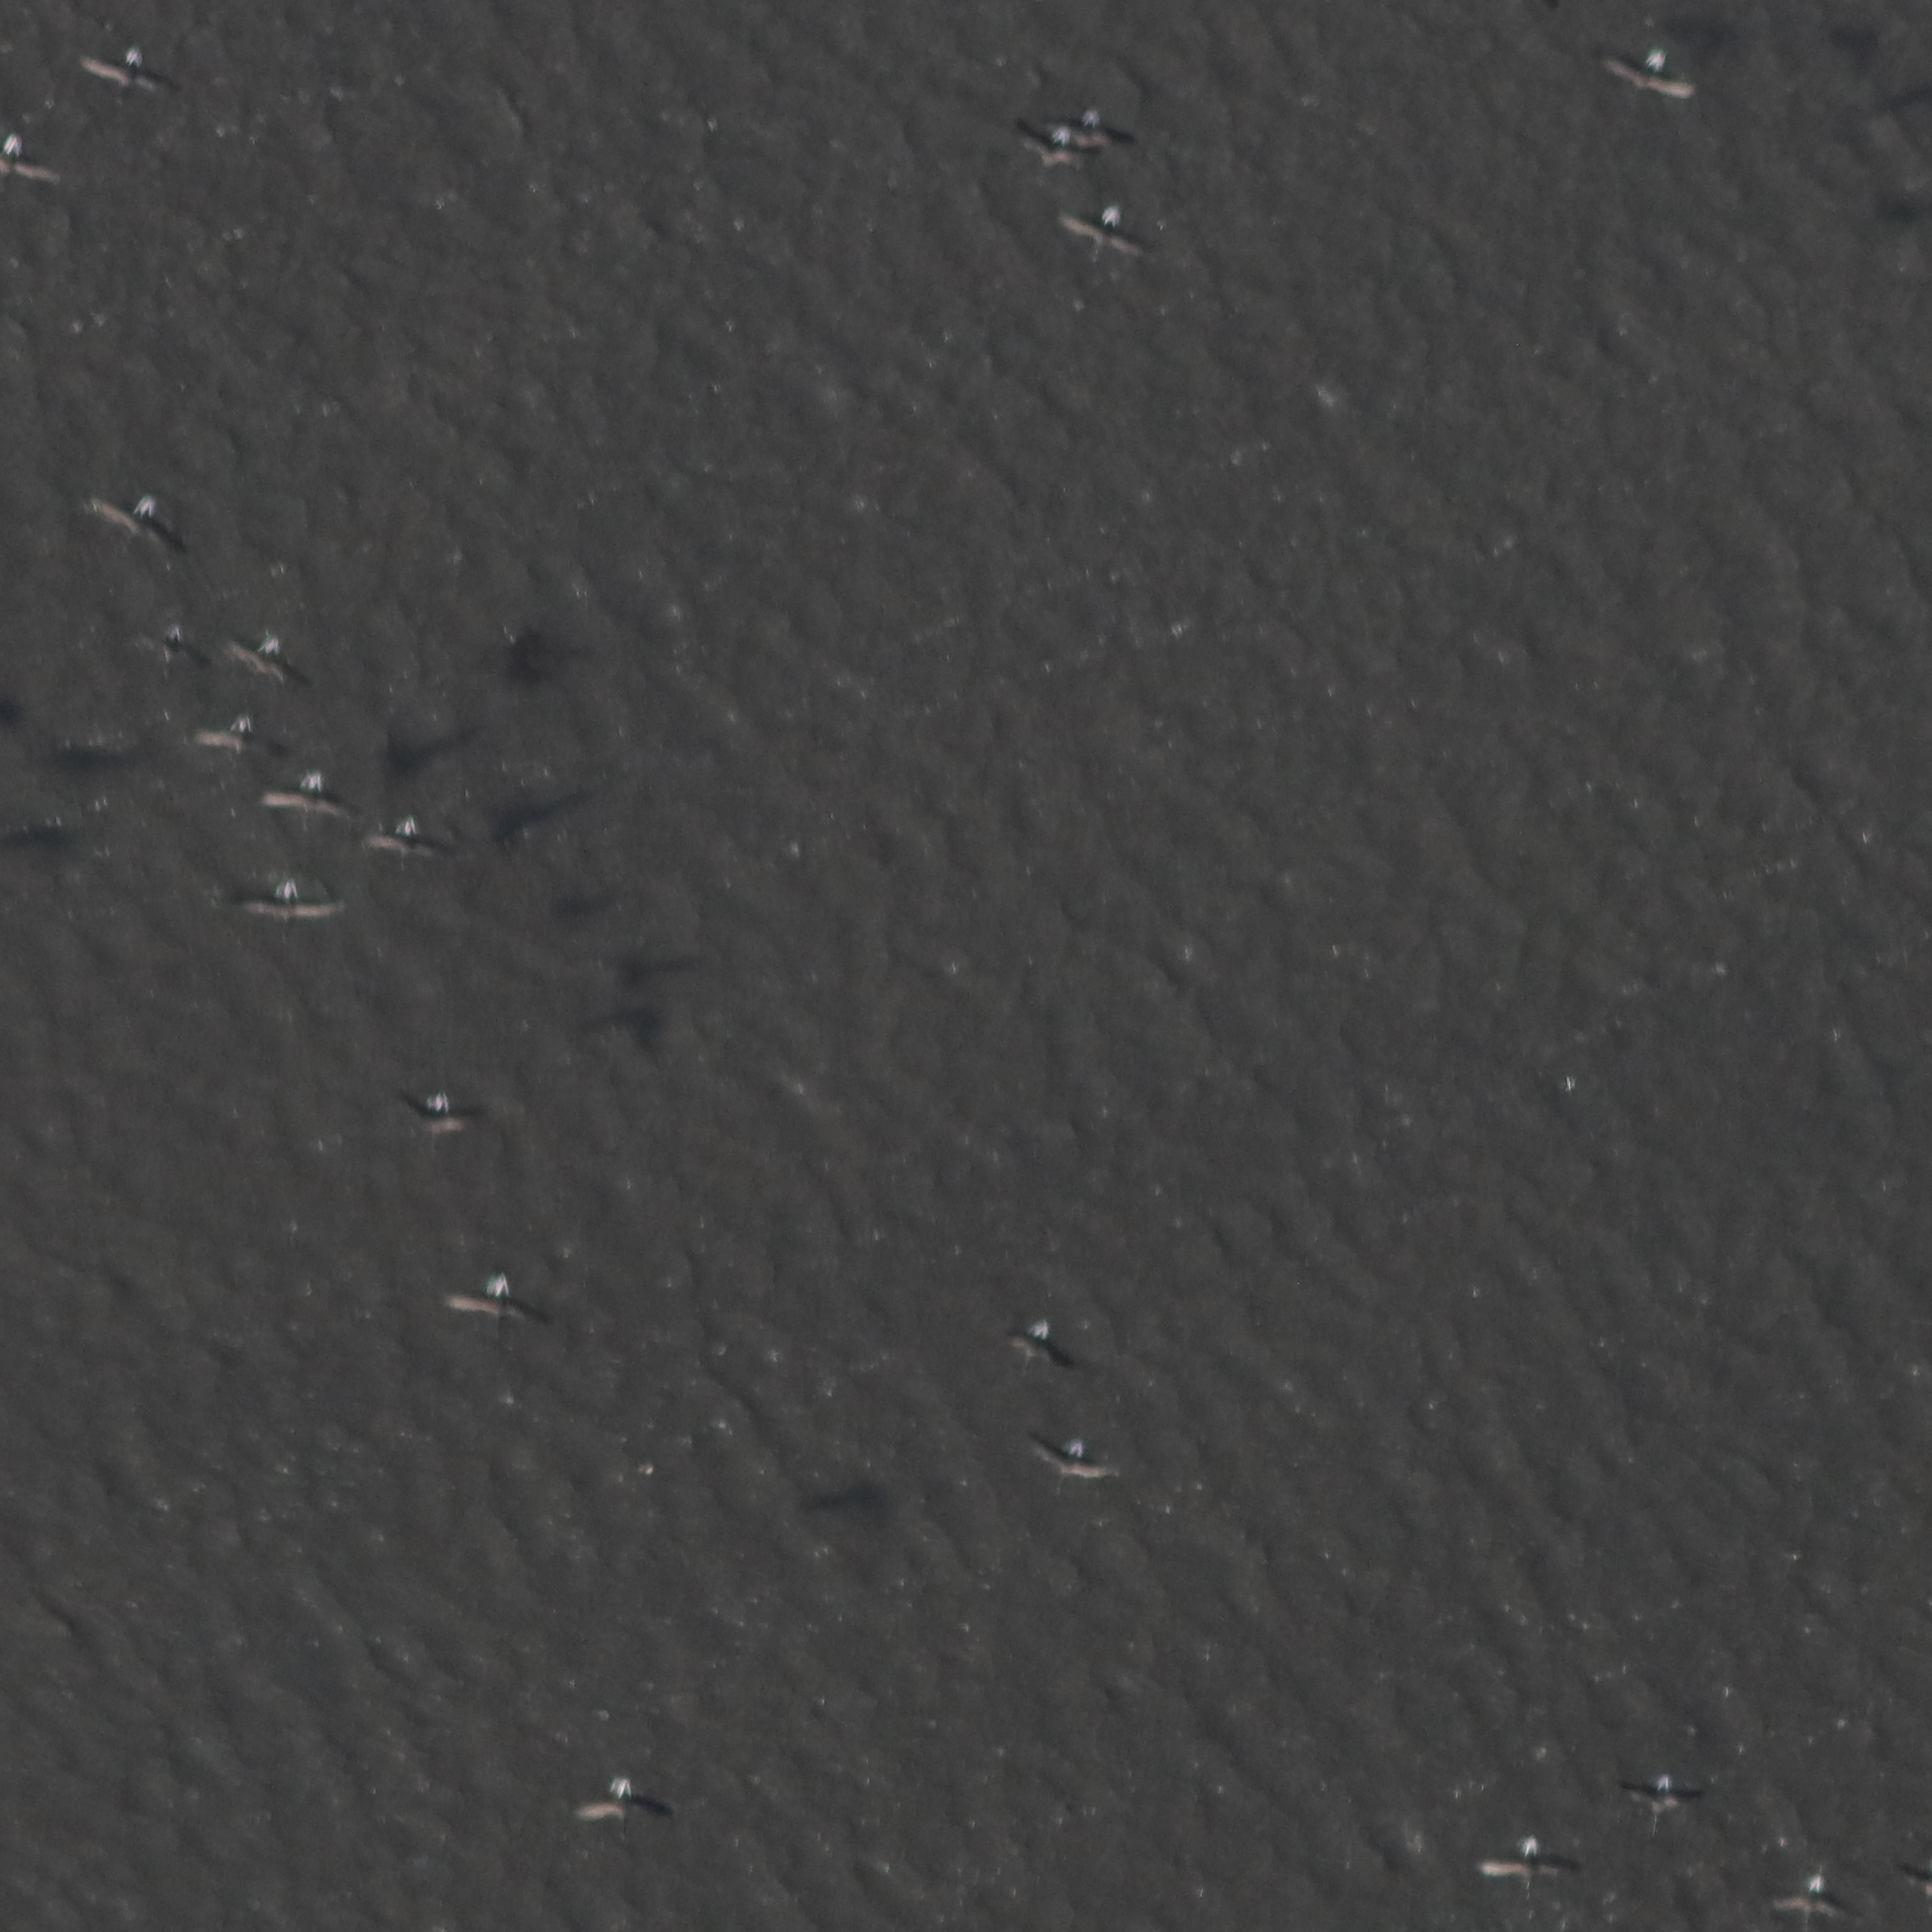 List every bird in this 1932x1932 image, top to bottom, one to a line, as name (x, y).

brant (125, 72)
brant (1644, 79)
brant (1087, 133)
brant (1050, 155)
brant (5, 160)
brant (1105, 236)
brant (133, 521)
brant (173, 650)
brant (269, 664)
brant (247, 742)
brant (315, 802)
brant (407, 840)
brant (286, 915)
brant (438, 1121)
brant (501, 1298)
brant (1036, 1350)
brant (1062, 1466)
brant (1665, 1804)
brant (622, 1806)
brant (1524, 1864)
brant (1928, 1877)
brant (1808, 1898)